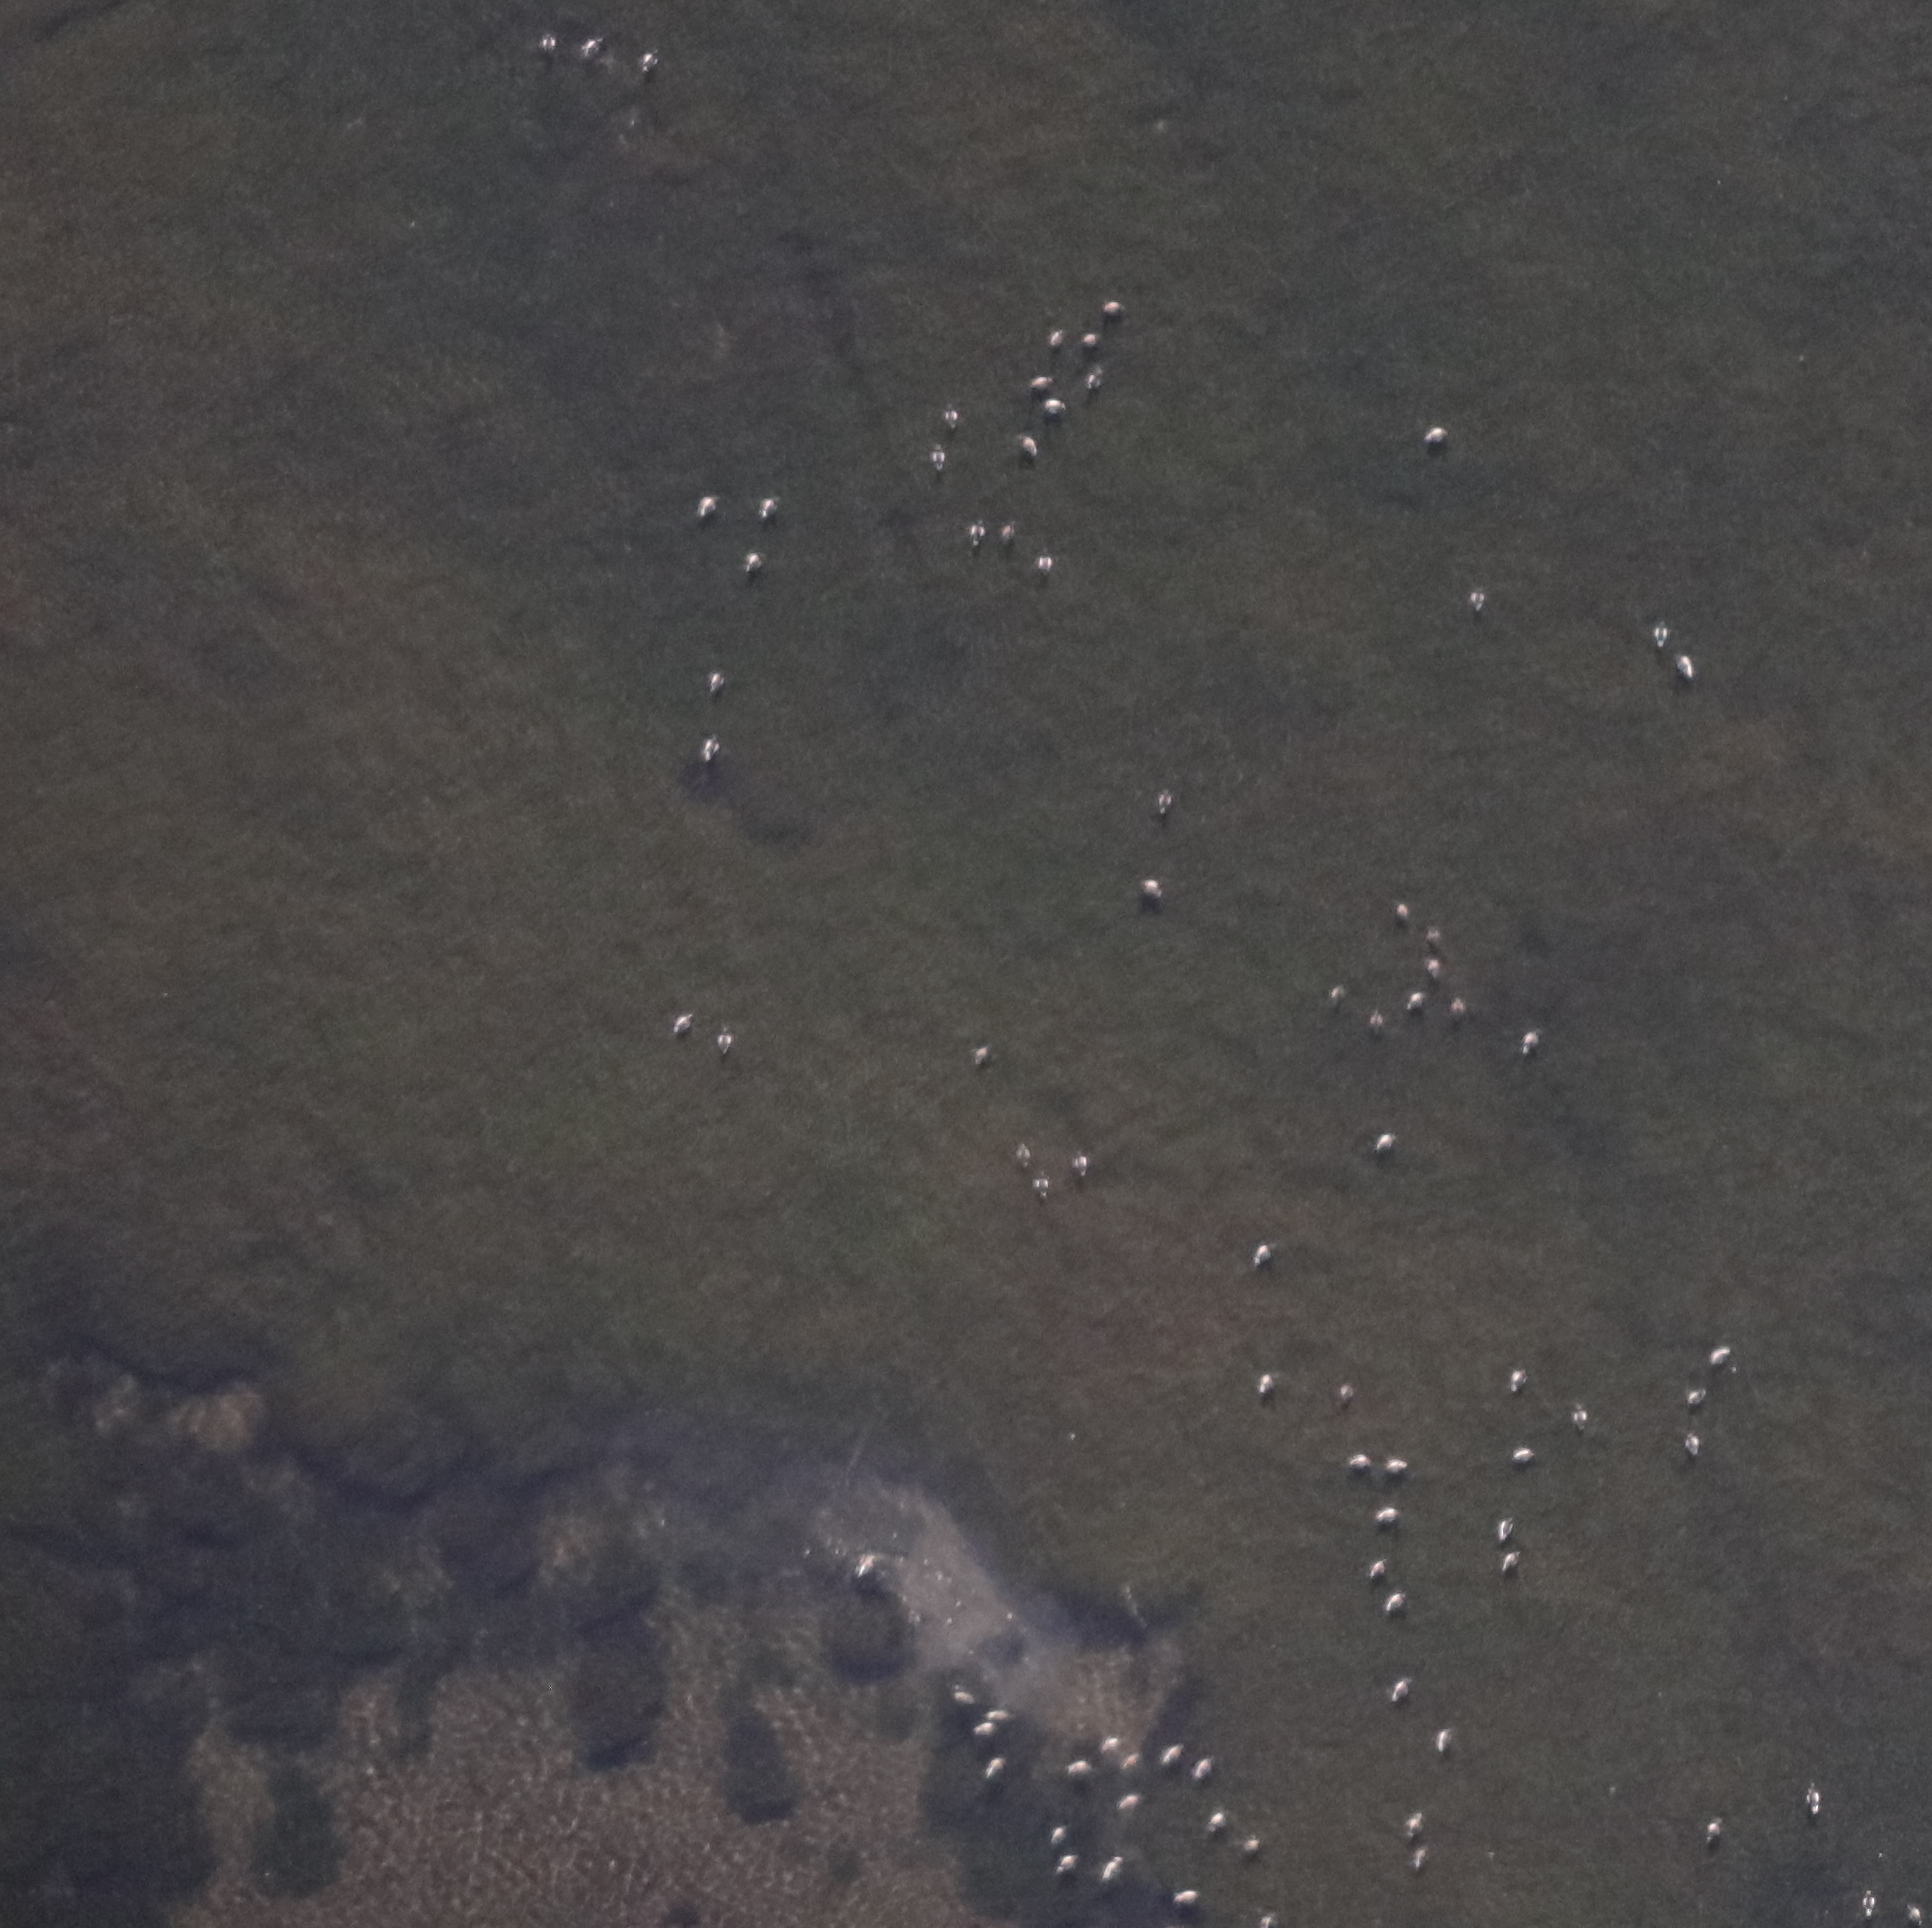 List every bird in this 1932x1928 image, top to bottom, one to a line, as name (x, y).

brant (544, 42)
brant (594, 50)
brant (657, 71)
brant (1110, 312)
brant (1096, 340)
brant (1063, 346)
brant (1098, 379)
brant (1042, 382)
brant (1057, 407)
brant (954, 413)
brant (1430, 425)
brant (1034, 438)
brant (937, 461)
brant (703, 505)
brant (755, 506)
brant (1010, 534)
brant (983, 537)
brant (1043, 559)
brant (760, 571)
brant (1480, 606)
brant (1664, 645)
brant (1695, 680)
brant (717, 681)
brant (698, 749)
brant (1167, 805)
brant (1157, 883)
brant (1399, 914)
brant (1433, 931)
brant (1432, 969)
brant (1340, 989)
brant (1420, 1006)
brant (1461, 1008)
brant (1381, 1016)
brant (685, 1029)
brant (1528, 1041)
brant (730, 1048)
brant (986, 1056)
brant (1389, 1146)
brant (1020, 1155)
brant (1073, 1160)
brant (1045, 1191)
brant (1260, 1254)
brant (1723, 1343)
brant (1518, 1379)
brant (1269, 1387)
brant (1695, 1388)
brant (1345, 1400)
brant (1585, 1415)
brant (1698, 1442)
brant (1527, 1457)
brant (1364, 1462)
brant (1401, 1470)
brant (1385, 1516)
brant (1510, 1526)
brant (1516, 1562)
brant (864, 1563)
brant (1379, 1565)
brant (1402, 1593)
brant (1396, 1685)
brant (968, 1702)
brant (1009, 1712)
brant (984, 1727)
brant (1446, 1740)
brant (1110, 1743)
brant (1174, 1755)
brant (1134, 1762)
brant (1075, 1764)
brant (1196, 1767)
brant (992, 1769)
brant (1133, 1797)
brant (1820, 1801)
brant (1409, 1818)
brant (1217, 1828)
brant (1715, 1830)
brant (1058, 1834)
brant (1248, 1843)
brant (1421, 1859)
brant (1071, 1862)
brant (1118, 1874)
brant (1187, 1902)
brant (1872, 1904)
brant (1916, 1913)
brant (1262, 1915)